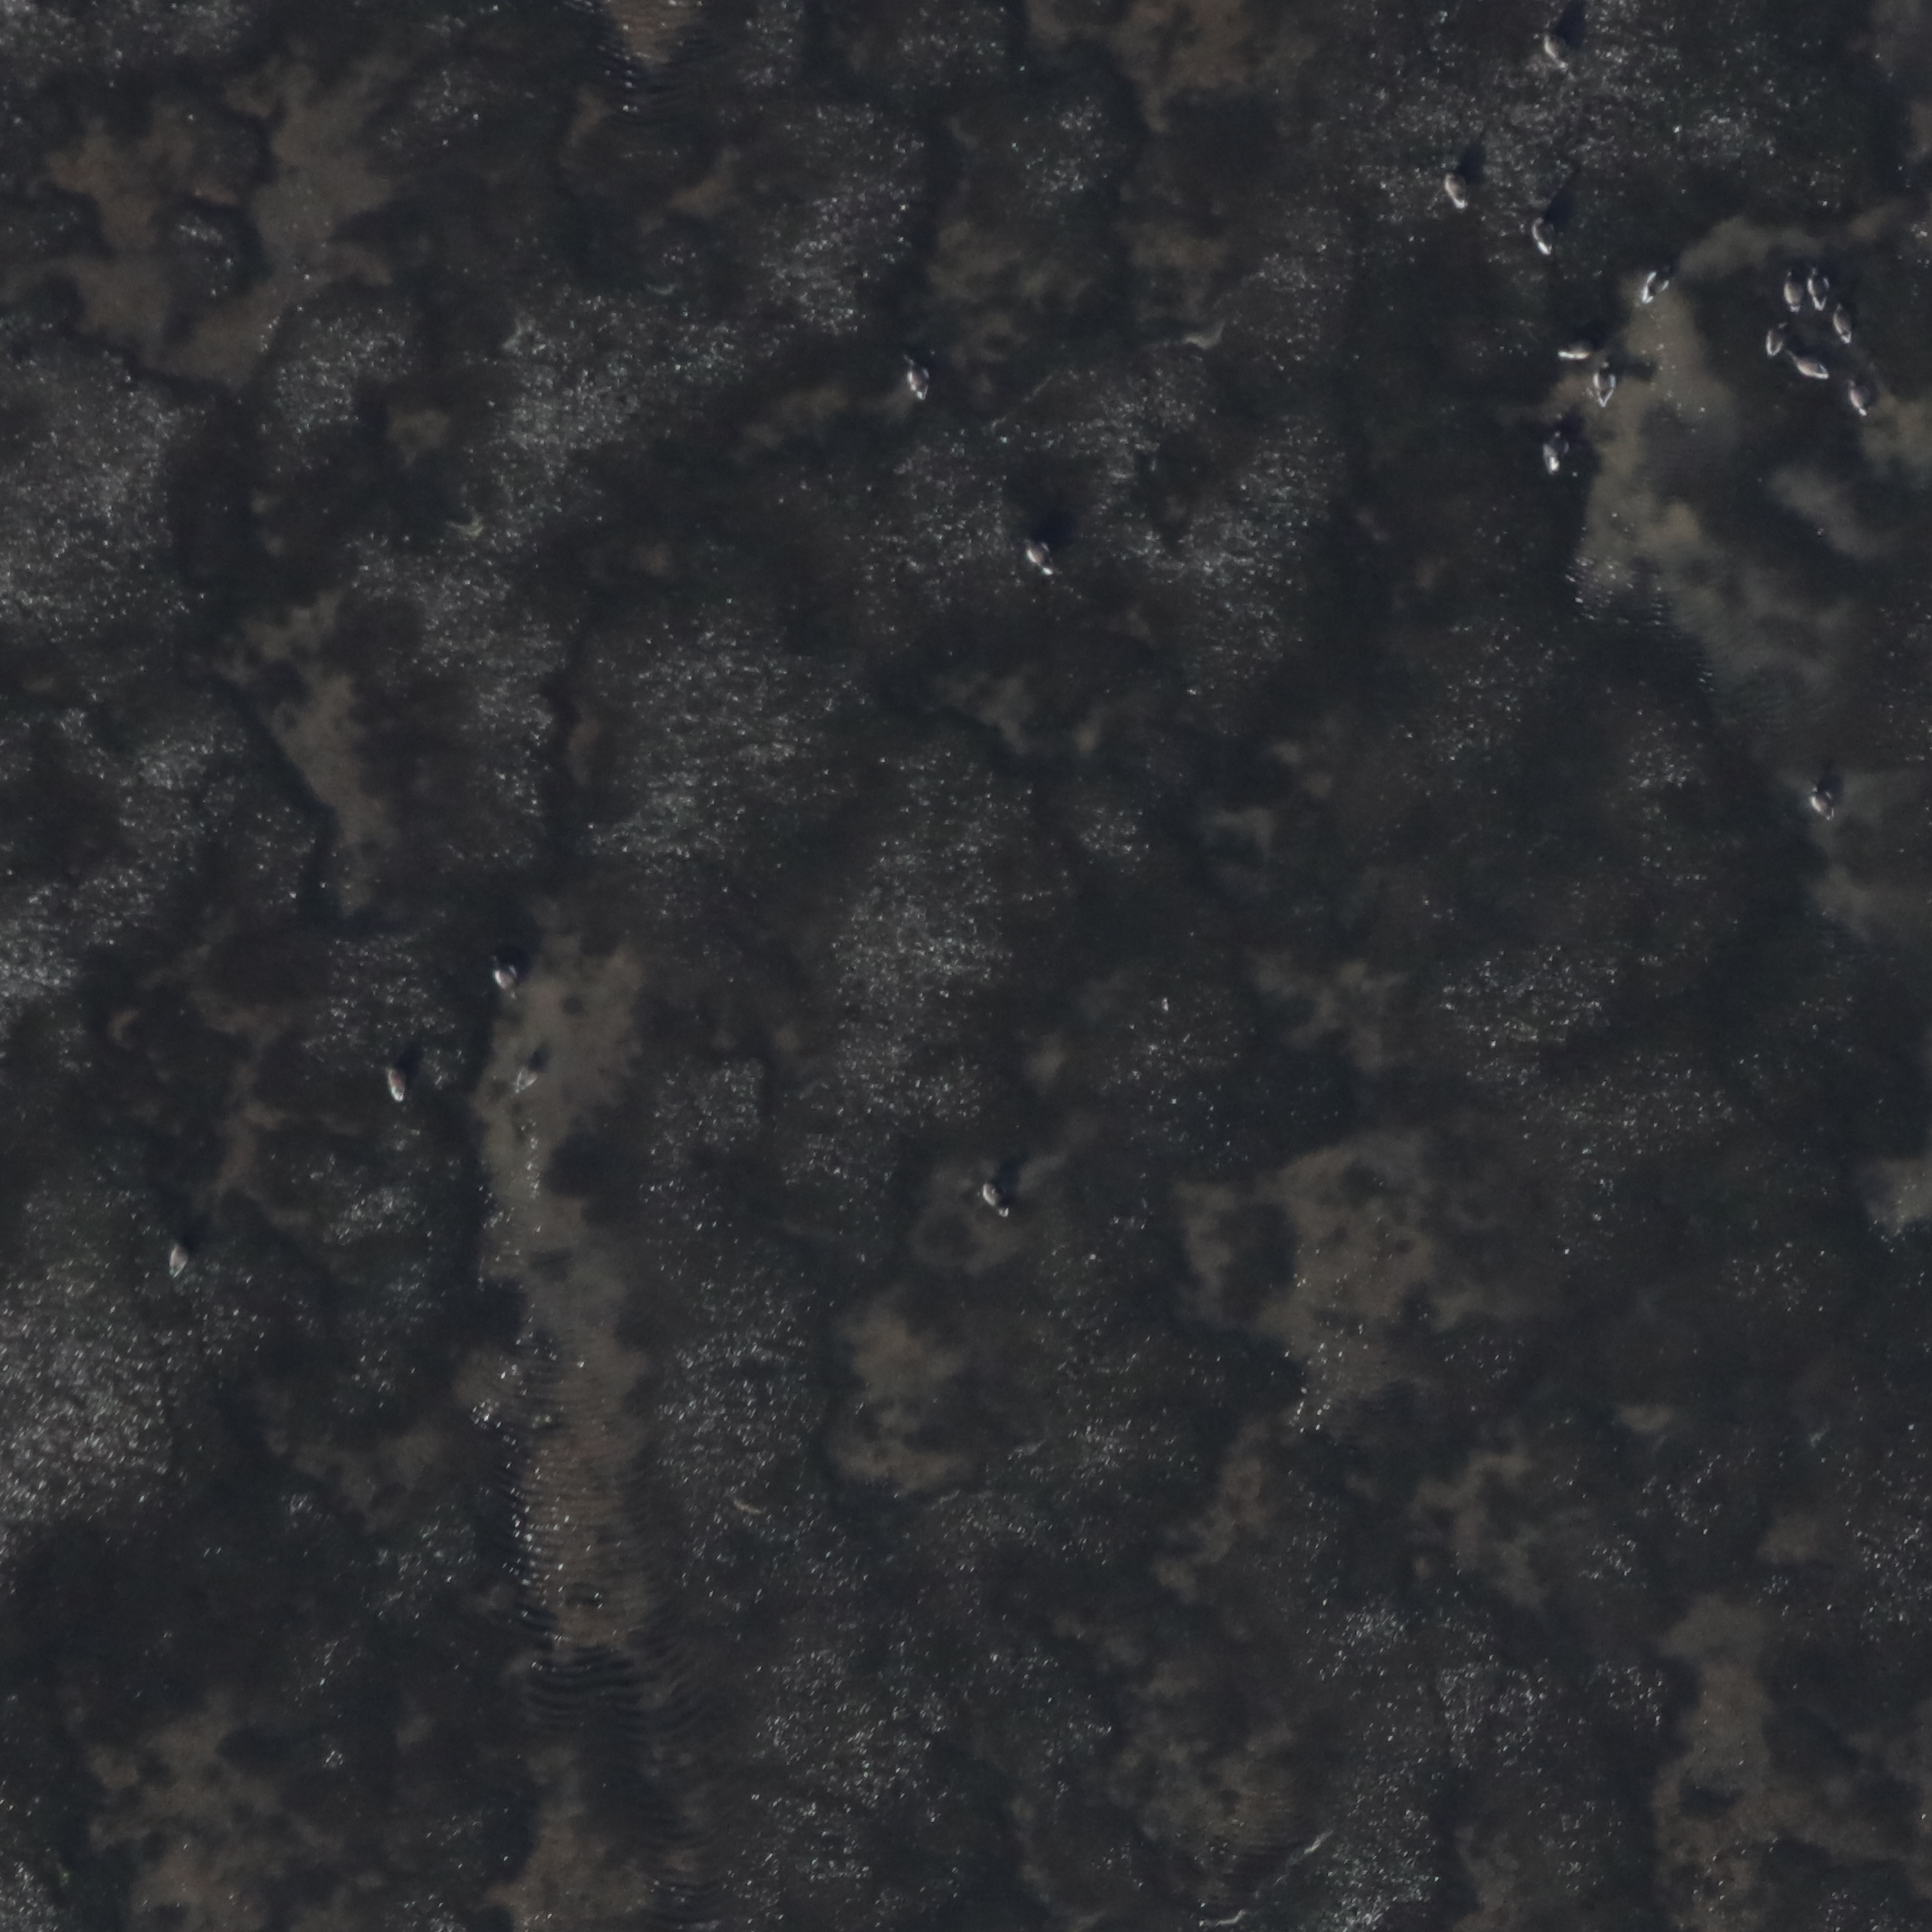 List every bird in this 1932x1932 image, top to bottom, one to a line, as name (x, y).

brant (1557, 47)
brant (1454, 188)
brant (1542, 234)
brant (1655, 286)
brant (1819, 289)
brant (1793, 291)
brant (1844, 324)
brant (1775, 338)
brant (1578, 350)
brant (1810, 366)
brant (918, 379)
brant (1602, 385)
brant (1863, 398)
brant (1554, 451)
brant (1039, 554)
brant (1822, 802)
brant (507, 978)
brant (526, 1076)
brant (397, 1081)
brant (995, 1195)
brant (181, 1257)